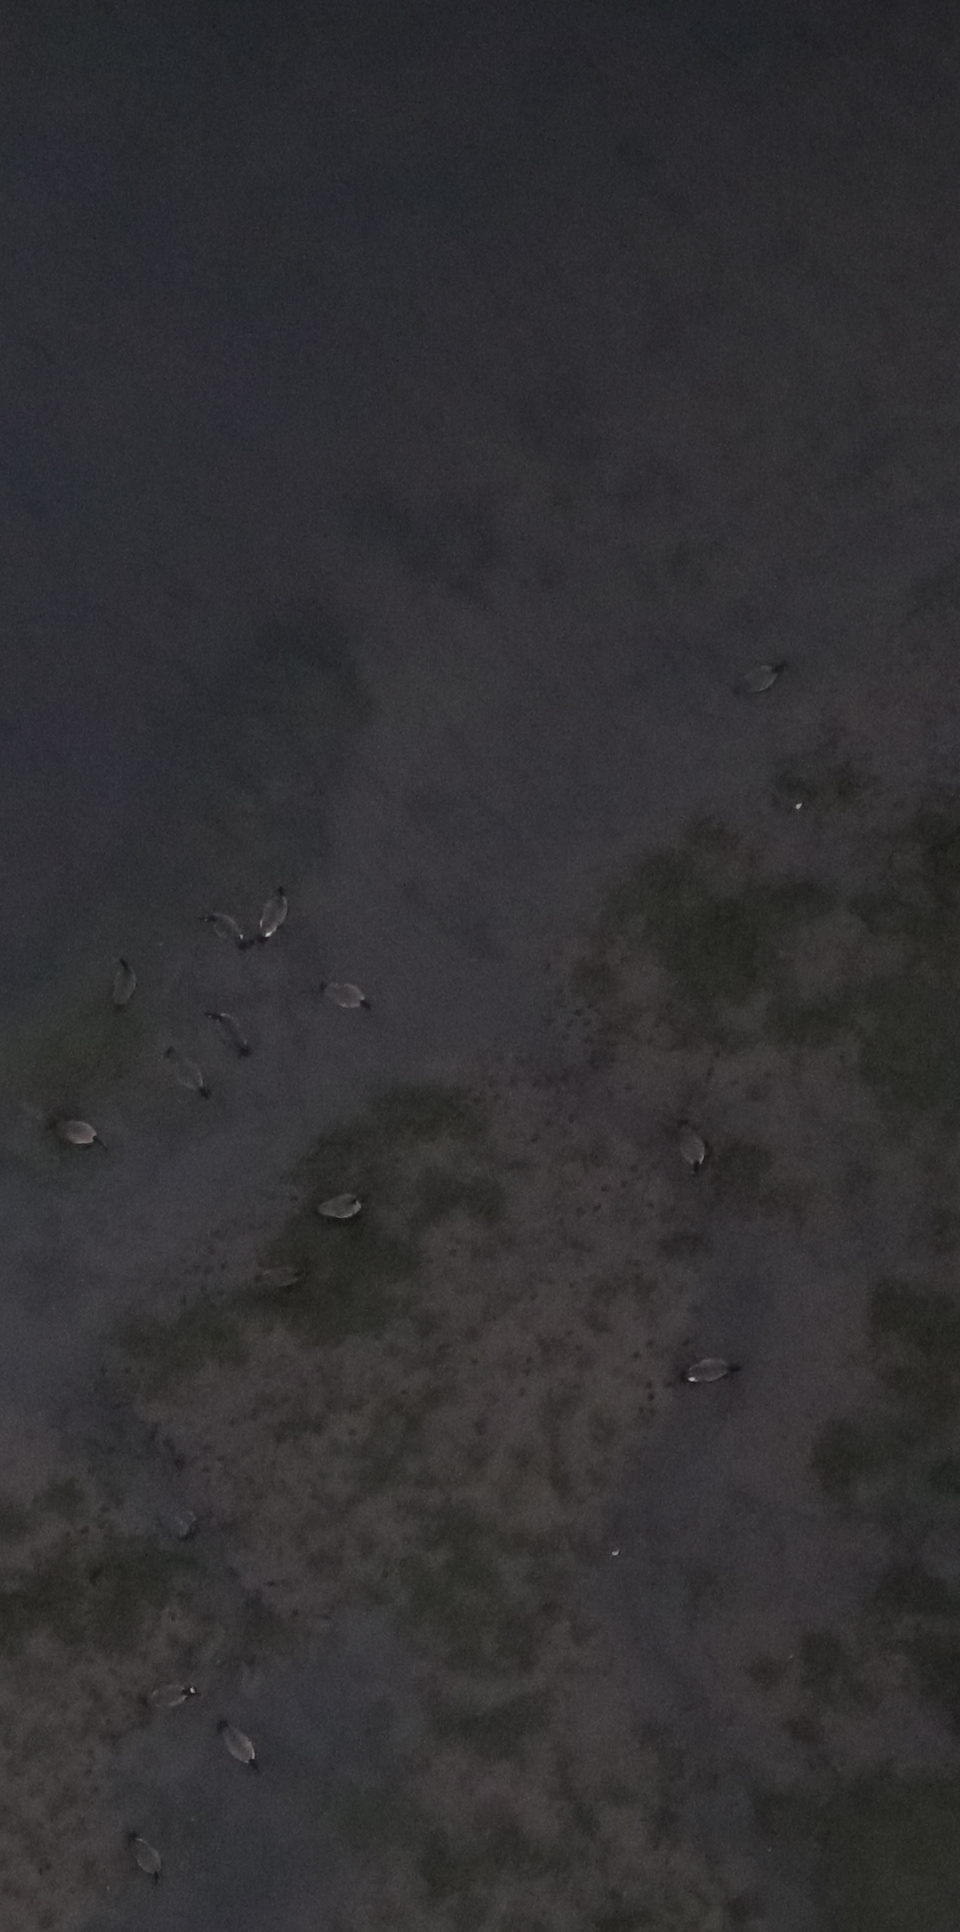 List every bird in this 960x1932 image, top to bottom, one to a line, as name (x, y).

Canada goose (757, 681)
Canada goose (274, 914)
Canada goose (226, 926)
Canada goose (125, 988)
Canada goose (345, 995)
Canada goose (229, 1026)
Canada goose (184, 1068)
Canada goose (80, 1133)
Canada goose (693, 1148)
Canada goose (339, 1207)
Canada goose (273, 1278)
Canada goose (707, 1371)
Canada goose (173, 1695)
Canada goose (239, 1746)
Canada goose (153, 1861)